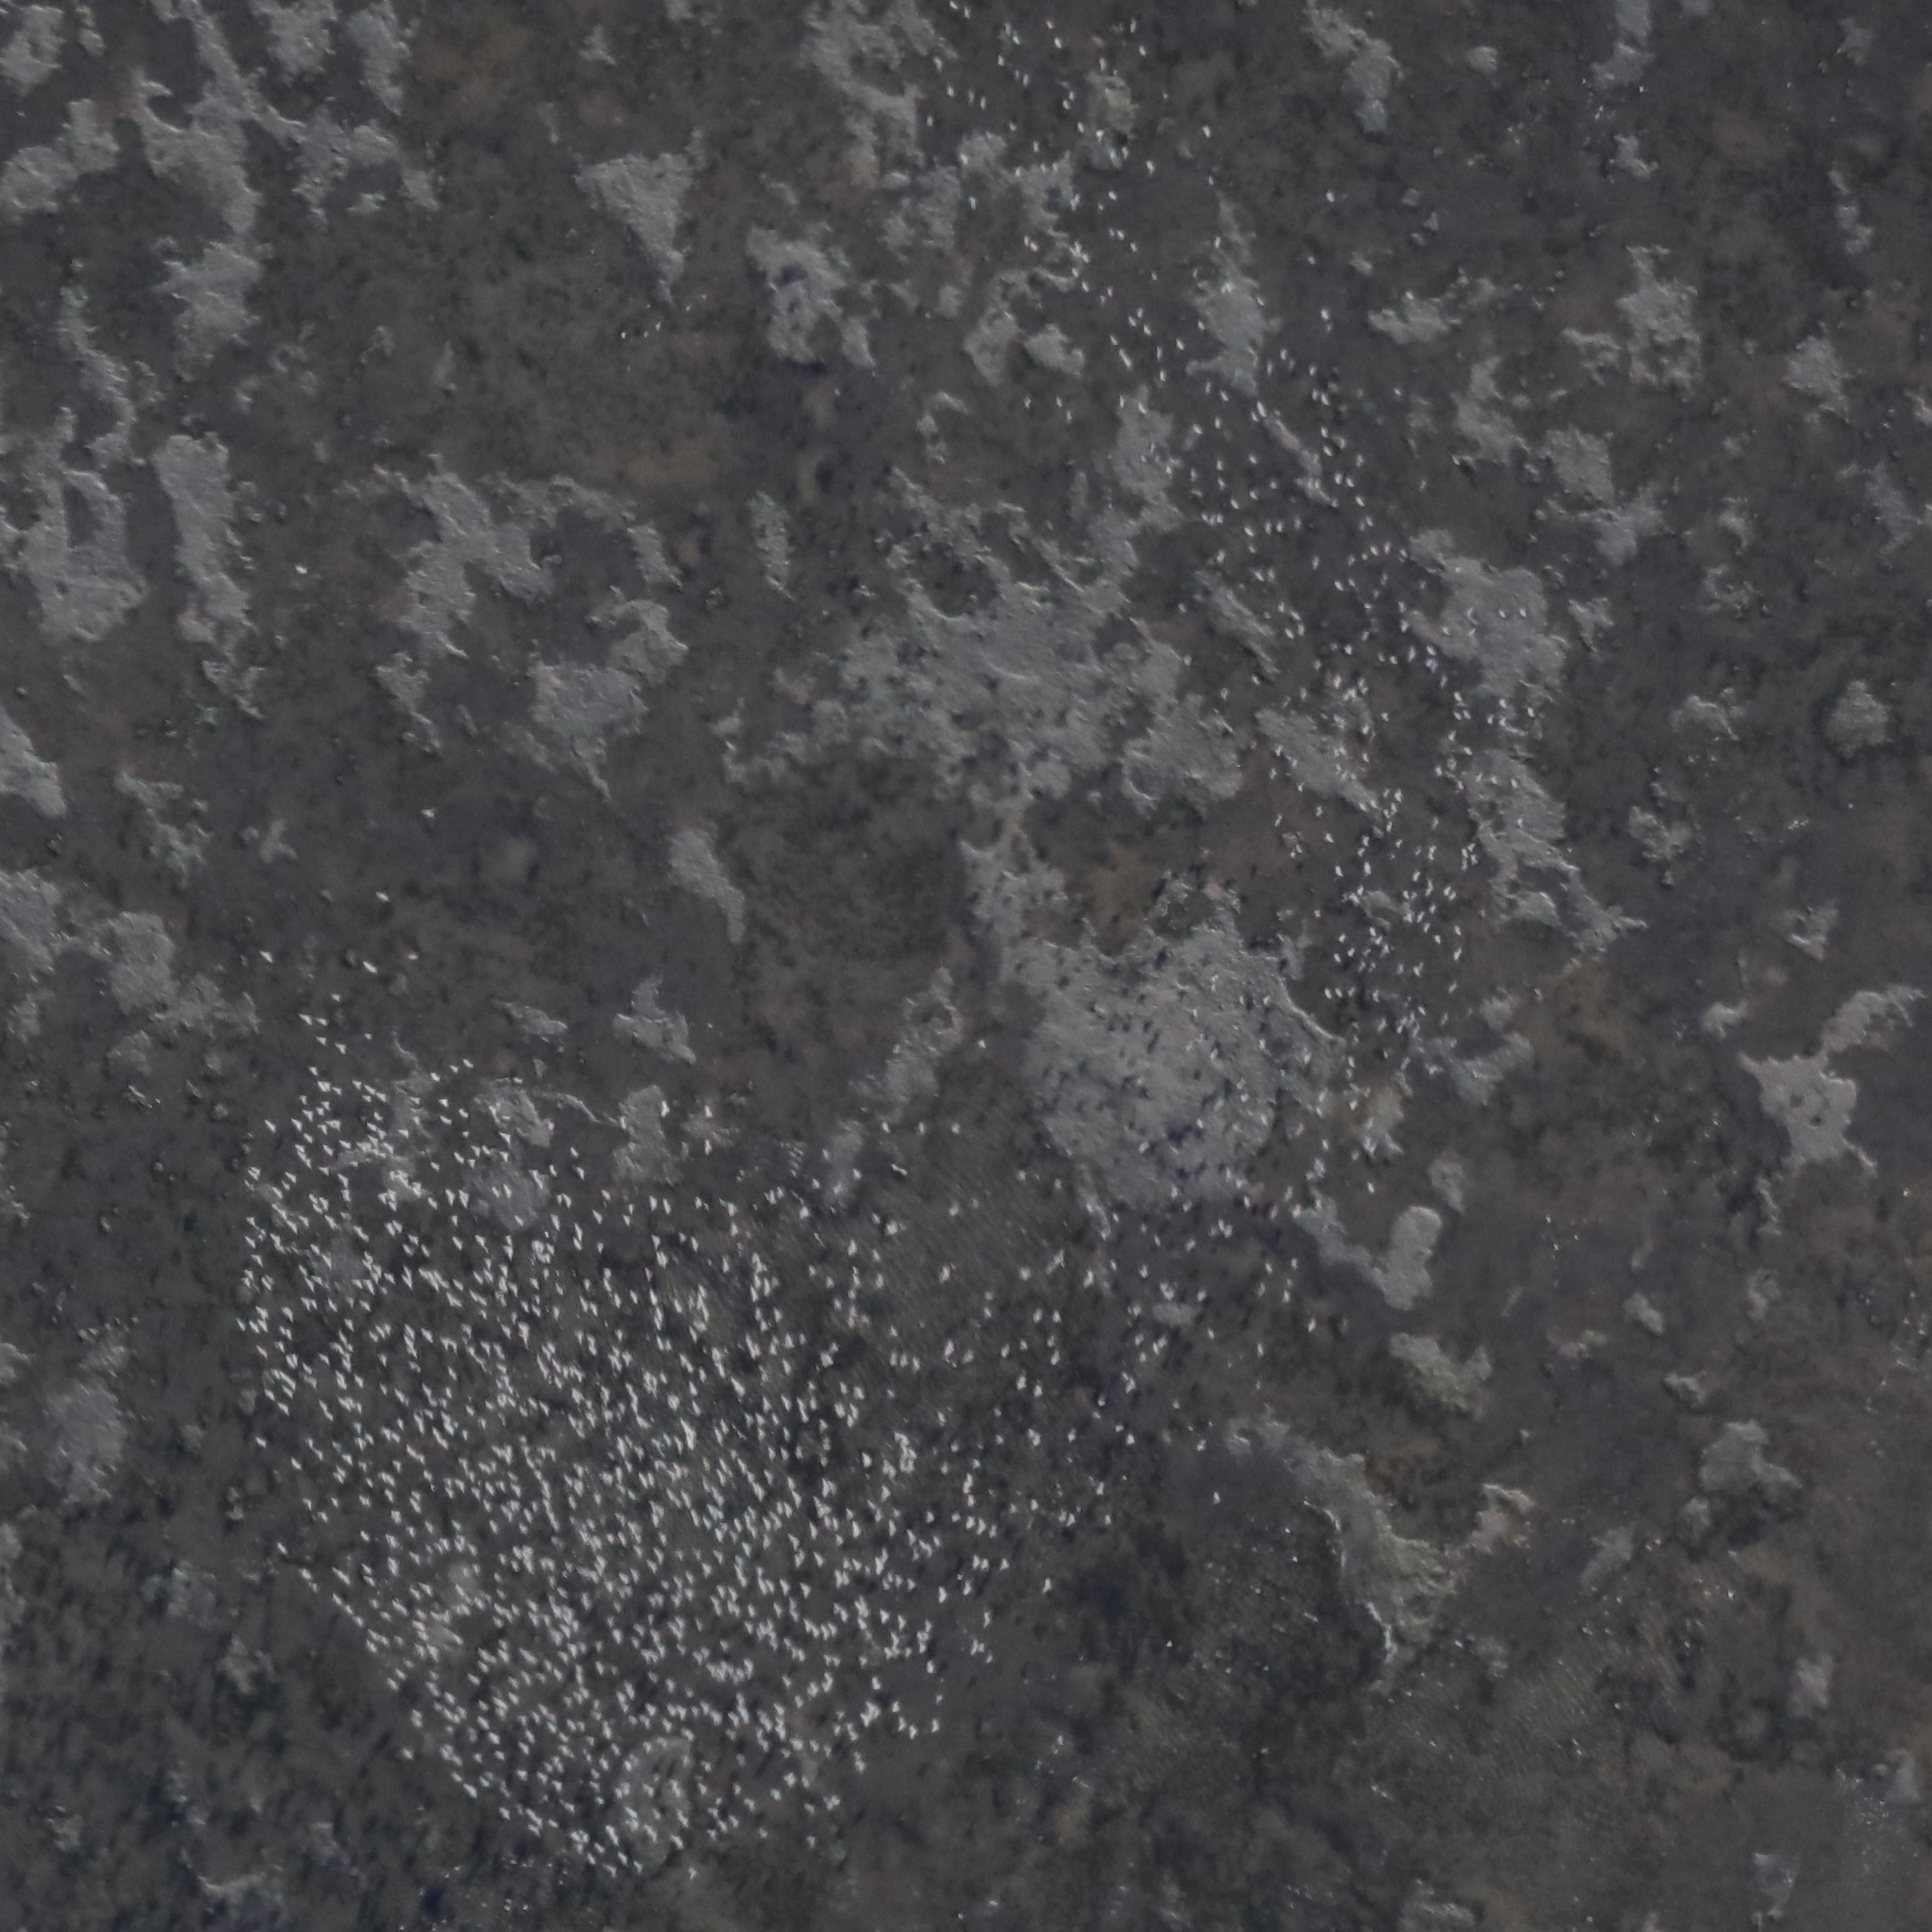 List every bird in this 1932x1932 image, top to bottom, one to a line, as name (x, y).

other bird (949, 4)
other bird (965, 12)
other bird (1049, 24)
other bird (1005, 25)
other bird (1131, 28)
other bird (1016, 45)
other bird (1060, 48)
other bird (1140, 52)
other bird (1001, 63)
other bird (1102, 63)
other bird (938, 66)
other bird (1017, 78)
other bird (1027, 81)
other bird (950, 87)
other bird (1072, 94)
other bird (1167, 97)
other bird (969, 98)
other bird (982, 104)
other bird (1066, 106)
other bird (929, 121)
other bird (1084, 127)
other bird (1011, 130)
other bird (1205, 131)
other bird (1099, 138)
other bird (1034, 147)
other bird (1124, 150)
other bird (1114, 157)
other bird (963, 158)
other bird (1153, 167)
other bird (1058, 168)
other bird (1019, 170)
other bird (1040, 171)
other bird (1211, 180)
other bird (1330, 192)
other bird (1114, 196)
other bird (1075, 201)
other bird (971, 202)
other bird (1103, 210)
other bird (1113, 231)
other bird (1123, 234)
other bird (1025, 240)
other bird (1219, 243)
other bird (1079, 245)
other bird (1133, 249)
other bird (1036, 250)
other bird (1073, 256)
other bird (1087, 257)
other bird (1311, 258)
other bird (1149, 270)
other bird (1080, 273)
other bird (1194, 275)
other bird (1088, 286)
other bird (1227, 288)
other bird (1112, 289)
other bird (1412, 296)
other bird (703, 297)
other bird (1260, 299)
other bird (1102, 303)
other bird (684, 307)
other bird (1142, 310)
other bird (1322, 313)
other bird (927, 315)
other bird (1133, 324)
other bird (657, 326)
other bird (1200, 328)
other bird (1149, 329)
other bird (621, 334)
other bird (644, 334)
other bird (1113, 339)
other bird (1184, 343)
other bird (1162, 351)
other bird (1285, 353)
other bird (1124, 360)
other bird (1252, 361)
other bird (1291, 367)
other bird (1272, 369)
other bird (1311, 371)
other bird (1236, 372)
other bird (1163, 377)
other bird (1254, 386)
other bird (1206, 388)
other bird (838, 392)
other bird (1313, 392)
other bird (1397, 392)
other bird (1225, 397)
other bird (1324, 397)
other bird (1121, 400)
other bird (1058, 402)
other bird (1025, 405)
other bird (1142, 411)
other bird (1262, 411)
other bird (1277, 414)
other bird (1069, 416)
other bird (1223, 420)
other bird (1253, 421)
other bird (1201, 427)
other bird (1325, 431)
other bird (1340, 439)
other bird (1153, 446)
other bird (1327, 451)
other bird (1109, 455)
other bird (1454, 459)
other bird (1143, 460)
other bird (1360, 460)
other bird (1251, 461)
other bird (1222, 466)
other bird (1166, 471)
other bird (1193, 473)
other bird (1335, 479)
other bird (1421, 484)
other bird (1350, 485)
other bird (1277, 487)
other bird (1226, 488)
other bird (1199, 491)
other bird (1356, 496)
other bird (1257, 498)
other bird (1333, 503)
other bird (1238, 505)
other bird (1203, 516)
other bird (1218, 519)
other bird (1302, 522)
other bird (1372, 524)
other bird (1213, 525)
other bird (1359, 526)
other bird (1281, 529)
other bird (1267, 530)
other bird (1246, 532)
other bird (1374, 547)
other bird (1386, 547)
other bird (1253, 548)
other bird (1404, 554)
other bird (1218, 557)
other bird (1364, 557)
other bird (1350, 560)
other bird (1315, 561)
other bird (1458, 570)
other bird (1272, 573)
other bird (1384, 574)
other bird (1255, 577)
other bird (1422, 585)
other bird (1340, 586)
other bird (1356, 586)
other bird (1374, 593)
other bird (1403, 603)
other bird (1283, 607)
other bird (1369, 607)
other bird (1179, 608)
other bird (1474, 612)
other bird (1299, 613)
other bird (1501, 614)
other bird (1525, 614)
other bird (1404, 625)
other bird (1303, 629)
other bird (1475, 633)
other bird (1291, 634)
other bird (1447, 634)
other bird (1369, 635)
other bird (1415, 649)
other bird (1347, 652)
other bird (1433, 652)
other bird (1384, 656)
other bird (1397, 659)
other bird (1187, 661)
other bird (1321, 666)
other bird (1429, 666)
other bird (1439, 671)
other bird (1253, 682)
other bird (1337, 683)
other bird (1361, 684)
other bird (1444, 684)
other bird (1360, 692)
other bird (1458, 693)
other bird (1223, 694)
other bird (1349, 696)
other bird (1306, 697)
other bird (1286, 702)
other bird (1501, 705)
other bird (1214, 709)
other bird (1322, 713)
other bird (1534, 713)
other bird (1459, 716)
other bird (1467, 716)
other bird (1332, 717)
other bird (1341, 717)
other bird (1388, 717)
other bird (1490, 718)
other bird (1504, 722)
other bird (1340, 727)
other bird (1230, 730)
other bird (1367, 732)
other bird (1453, 735)
other bird (1254, 743)
other bird (1277, 749)
other bird (1337, 753)
other bird (1347, 753)
other bird (1469, 753)
other bird (1368, 758)
other bird (1296, 760)
other bird (1336, 767)
other bird (1440, 770)
other bird (1275, 773)
other bird (1345, 776)
other bird (1356, 777)
other bird (1478, 779)
other bird (1494, 782)
other bird (1516, 783)
other bird (1300, 788)
other bird (1460, 788)
other bird (1387, 794)
other bird (1399, 796)
other bird (1363, 805)
other bird (1375, 805)
other bird (1395, 807)
other bird (1319, 814)
other bird (1385, 814)
other bird (430, 815)
other bird (1280, 822)
other bird (1437, 823)
other bird (1517, 824)
other bird (1389, 825)
other bird (1331, 837)
other bird (1366, 838)
other bird (1397, 843)
other bird (1432, 848)
other bird (1471, 848)
other bird (1300, 849)
other bird (1361, 852)
other bird (1419, 852)
other bird (1461, 852)
other bird (1291, 854)
other bird (1392, 854)
other bird (1431, 857)
other bird (1475, 862)
other bird (1466, 865)
other bird (1370, 867)
other bird (1339, 875)
other bird (1419, 877)
other bird (1364, 888)
other bird (1429, 889)
other bird (1446, 893)
other bird (1404, 894)
other bird (384, 895)
other bird (1415, 895)
other bird (1454, 897)
other bird (1355, 898)
other bird (1431, 908)
other bird (1317, 913)
other bird (1424, 913)
other bird (1408, 917)
other bird (1424, 932)
other bird (1457, 932)
other bird (1372, 933)
other bird (1345, 939)
other bird (1436, 941)
other bird (1378, 943)
other bird (1386, 951)
other bird (1369, 953)
other bird (1353, 955)
other bird (1459, 955)
other bird (412, 957)
other bird (267, 958)
other bird (1338, 961)
other bird (1357, 966)
other bird (371, 969)
other bird (1372, 970)
other bird (1401, 972)
other bird (1419, 974)
other bird (1215, 976)
other bird (1452, 990)
other bird (1213, 991)
other bird (1338, 992)
other bird (1353, 992)
other bird (1325, 996)
other bird (1375, 997)
other bird (333, 998)
other bird (1270, 1002)
other bird (1243, 1003)
other bird (1425, 1011)
other bird (1197, 1014)
other bird (1415, 1016)
other bird (1405, 1020)
other bird (1445, 1020)
other bird (307, 1021)
other bird (322, 1022)
other bird (1356, 1024)
other bird (1235, 1027)
other bird (1389, 1029)
other bird (1401, 1031)
other bird (1419, 1033)
other bird (368, 1037)
other bird (319, 1039)
other bird (1202, 1040)
other bird (1360, 1040)
other bird (982, 1044)
other bird (1267, 1045)
other bird (931, 1049)
other bird (1417, 1049)
other bird (342, 1050)
other bird (1386, 1053)
other bird (1215, 1055)
other bird (1352, 1059)
other bird (1306, 1061)
other bird (1407, 1064)
other bird (471, 1067)
other bird (315, 1071)
other bird (455, 1071)
other bird (1434, 1072)
other bird (1349, 1073)
other bird (437, 1076)
other bird (522, 1079)
other bird (331, 1083)
other bird (358, 1084)
other bird (1241, 1085)
other bird (1354, 1087)
other bird (320, 1089)
other bird (372, 1089)
other bird (339, 1092)
other bird (1368, 1094)
other bird (1323, 1097)
other bird (415, 1098)
other bird (304, 1099)
other bird (367, 1100)
other bird (1247, 1100)
other bird (383, 1101)
other bird (326, 1103)
other bird (443, 1103)
other bird (1354, 1103)
other bird (1224, 1104)
other bird (669, 1107)
other bird (862, 1110)
other bird (320, 1111)
other bird (709, 1113)
other bird (311, 1115)
other bird (465, 1115)
other bird (1318, 1115)
other bird (381, 1117)
other bird (1264, 1120)
other bird (418, 1121)
other bird (444, 1122)
other bird (1198, 1122)
other bird (623, 1123)
other bird (1371, 1123)
other bird (299, 1126)
other bird (336, 1126)
other bird (372, 1126)
other bird (552, 1126)
other bird (272, 1127)
other bird (889, 1127)
other bird (920, 1127)
other bird (957, 1129)
other bird (324, 1130)
other bird (1234, 1130)
other bird (384, 1132)
other bird (406, 1133)
other bird (506, 1134)
other bird (1297, 1134)
other bird (308, 1138)
other bird (471, 1139)
other bird (376, 1140)
other bird (1326, 1142)
other bird (1367, 1142)
other bird (346, 1143)
other bird (788, 1143)
other bird (782, 1144)
other bird (358, 1145)
other bird (368, 1145)
other bird (390, 1146)
other bird (1048, 1146)
other bird (302, 1147)
other bird (711, 1147)
other bird (1144, 1149)
other bird (331, 1150)
other bird (1375, 1150)
other bird (479, 1151)
other bird (489, 1151)
other bird (374, 1153)
other bird (574, 1153)
other bird (791, 1153)
other bird (826, 1153)
other bird (1069, 1153)
other bird (801, 1154)
other bird (384, 1155)
other bird (504, 1155)
other bird (1358, 1156)
other bird (302, 1157)
other bird (463, 1157)
other bird (369, 1161)
other bird (1325, 1162)
other bird (310, 1163)
other bird (357, 1163)
other bird (472, 1164)
other bird (796, 1164)
other bird (436, 1166)
other bird (758, 1166)
other bird (901, 1167)
other bird (258, 1170)
other bird (323, 1172)
other bird (534, 1172)
other bird (580, 1172)
other bird (742, 1172)
other bird (793, 1172)
other bird (856, 1172)
other bird (553, 1173)
other bird (1227, 1173)
other bird (1310, 1173)
other bird (392, 1175)
other bird (1035, 1175)
other bird (1022, 1176)
other bird (249, 1177)
other bird (293, 1178)
other bird (343, 1179)
other bird (405, 1180)
other bird (738, 1181)
other bird (816, 1183)
other bird (1370, 1183)
other bird (1058, 1184)
other bird (1240, 1184)
other bird (288, 1185)
other bird (419, 1187)
other bird (538, 1187)
other bird (493, 1191)
other bird (782, 1191)
other bird (838, 1192)
other bird (1174, 1192)
other bird (278, 1193)
other bird (345, 1193)
other bird (509, 1193)
other bird (794, 1193)
other bird (1288, 1193)
other bird (416, 1194)
other bird (395, 1195)
other bird (605, 1195)
other bird (384, 1196)
other bird (450, 1196)
other bird (465, 1196)
other bird (313, 1197)
other bird (774, 1197)
other bird (560, 1198)
other bird (721, 1201)
other bird (801, 1201)
other bird (698, 1202)
other bird (1320, 1202)
other bird (433, 1203)
other bird (567, 1203)
other bird (844, 1203)
other bird (652, 1204)
other bird (955, 1204)
other bird (975, 1204)
other bird (1248, 1204)
other bird (632, 1205)
other bird (395, 1206)
other bird (327, 1207)
other bird (1188, 1207)
other bird (1090, 1208)
other bird (754, 1209)
other bird (731, 1210)
other bird (320, 1211)
other bird (669, 1211)
other bird (834, 1211)
other bird (801, 1213)
other bird (1273, 1213)
other bird (1298, 1213)
other bird (456, 1214)
other bird (600, 1214)
other bird (284, 1215)
other bird (349, 1216)
other bird (875, 1219)
other bird (630, 1220)
other bird (1114, 1220)
other bird (254, 1222)
other bird (332, 1222)
other bird (519, 1222)
other bird (557, 1222)
other bird (1222, 1222)
other bird (306, 1223)
other bird (1008, 1224)
other bird (398, 1225)
other bird (294, 1227)
other bird (892, 1228)
other bird (390, 1230)
other bird (580, 1230)
other bird (734, 1230)
other bird (265, 1231)
other bird (1024, 1231)
other bird (1145, 1231)
other bird (1219, 1232)
other bird (1232, 1232)
other bird (750, 1234)
other bird (547, 1235)
other bird (817, 1235)
other bird (362, 1236)
other bird (1103, 1236)
other bird (276, 1237)
other bird (683, 1238)
other bird (264, 1239)
other bird (415, 1240)
other bird (512, 1240)
other bird (252, 1242)
other bird (482, 1242)
other bird (1044, 1242)
other bird (656, 1243)
other bird (578, 1244)
other bird (1159, 1244)
other bird (697, 1245)
other bird (1196, 1245)
other bird (739, 1246)
other bird (317, 1247)
other bird (459, 1247)
other bird (280, 1249)
other bird (290, 1249)
other bird (539, 1249)
other bird (552, 1249)
other bird (600, 1249)
other bird (853, 1249)
other bird (410, 1250)
other bird (513, 1253)
other bird (425, 1256)
other bird (370, 1257)
other bird (549, 1257)
other bird (740, 1257)
other bird (755, 1257)
other bird (541, 1258)
other bird (875, 1258)
other bird (331, 1259)
other bird (259, 1260)
other bird (489, 1260)
other bird (655, 1260)
other bird (664, 1261)
other bird (1292, 1261)
other bird (708, 1262)
other bird (1060, 1263)
other bird (1113, 1263)
other bird (369, 1265)
other bird (1268, 1266)
other bird (729, 1267)
other bird (761, 1267)
other bird (1050, 1267)
other bird (380, 1268)
other bird (305, 1269)
other bird (508, 1269)
other bird (855, 1269)
other bird (408, 1271)
other bird (948, 1271)
other bird (1145, 1271)
other bird (607, 1272)
other bird (251, 1273)
other bird (549, 1273)
other bird (1029, 1273)
other bird (424, 1274)
other bird (441, 1274)
other bird (816, 1274)
other bird (376, 1275)
other bird (432, 1275)
other bird (650, 1275)
other bird (494, 1276)
other bird (390, 1278)
other bird (318, 1279)
other bird (480, 1280)
other bird (758, 1280)
other bird (246, 1281)
other bird (359, 1281)
other bird (407, 1281)
other bird (1091, 1281)
other bird (778, 1282)
other bird (448, 1283)
other bird (506, 1283)
other bird (589, 1283)
other bird (858, 1283)
other bird (536, 1284)
other bird (830, 1284)
other bird (881, 1284)
other bird (1292, 1284)
other bird (266, 1285)
other bird (459, 1285)
other bird (608, 1285)
other bird (1165, 1285)
other bird (310, 1286)
other bird (371, 1286)
other bird (1262, 1286)
other bird (258, 1287)
other bird (439, 1288)
other bird (767, 1289)
other bird (560, 1290)
other bird (381, 1291)
other bird (518, 1291)
other bird (703, 1291)
other bird (989, 1292)
other bird (1203, 1292)
other bird (500, 1293)
other bird (856, 1294)
other bird (755, 1296)
other bird (538, 1297)
other bird (1284, 1297)
other bird (353, 1298)
other bird (475, 1298)
other bird (654, 1299)
other bird (451, 1300)
other bird (616, 1300)
other bird (634, 1300)
other bird (485, 1301)
other bird (1169, 1301)
other bird (689, 1302)
other bird (842, 1302)
other bird (315, 1303)
other bird (698, 1303)
other bird (306, 1304)
other bird (460, 1304)
other bird (507, 1304)
other bird (581, 1304)
other bird (334, 1305)
other bird (525, 1305)
other bird (365, 1308)
other bird (679, 1308)
other bird (1137, 1309)
other bird (593, 1310)
other bird (855, 1310)
other bird (537, 1312)
other bird (554, 1312)
other bird (988, 1312)
other bird (265, 1313)
other bird (758, 1313)
other bird (1040, 1313)
other bird (288, 1314)
other bird (518, 1314)
other bird (707, 1314)
other bird (485, 1315)
other bird (659, 1316)
other bird (777, 1317)
other bird (1057, 1318)
other bird (865, 1319)
other bird (922, 1322)
other bird (853, 1323)
other bird (244, 1324)
other bird (351, 1324)
other bird (702, 1324)
other bird (1309, 1324)
other bird (526, 1325)
other bird (257, 1326)
other bird (267, 1326)
other bird (390, 1326)
other bird (892, 1327)
other bird (659, 1328)
other bird (380, 1329)
other bird (762, 1329)
other bird (413, 1330)
other bird (282, 1331)
other bird (471, 1331)
other bird (511, 1331)
other bird (1211, 1332)
other bird (427, 1334)
other bird (621, 1335)
other bird (343, 1336)
other bird (374, 1336)
other bird (696, 1337)
other bird (292, 1338)
other bird (579, 1338)
other bird (1140, 1338)
other bird (801, 1339)
other bird (528, 1340)
other bird (594, 1340)
other bird (778, 1340)
other bird (410, 1341)
other bird (658, 1341)
other bird (446, 1342)
other bird (1163, 1342)
other bird (457, 1343)
other bird (498, 1344)
other bird (790, 1344)
other bird (281, 1345)
other bird (488, 1346)
other bird (555, 1346)
other bird (671, 1346)
other bird (1024, 1346)
other bird (1048, 1346)
other bird (339, 1347)
other bird (350, 1348)
other bird (618, 1349)
other bird (750, 1349)
other bird (834, 1349)
other bird (263, 1350)
other bird (760, 1350)
other bird (949, 1350)
other bird (1154, 1350)
other bird (774, 1351)
other bird (1262, 1351)
other bird (594, 1352)
other bird (415, 1354)
other bird (474, 1354)
other bird (546, 1354)
other bird (716, 1354)
other bird (1008, 1354)
other bird (348, 1356)
other bird (502, 1356)
other bird (628, 1356)
other bird (972, 1359)
other bird (1138, 1359)
other bird (325, 1360)
other bird (384, 1360)
other bird (681, 1360)
other bird (290, 1361)
other bird (540, 1362)
other bird (893, 1362)
other bird (618, 1363)
other bird (907, 1363)
other bird (1059, 1363)
other bird (559, 1364)
other bird (828, 1364)
other bird (482, 1365)
other bird (954, 1365)
other bird (349, 1367)
other bird (308, 1368)
other bird (786, 1368)
other bird (920, 1368)
other bird (419, 1369)
other bird (506, 1369)
other bird (690, 1369)
other bird (545, 1372)
other bird (276, 1373)
other bird (567, 1373)
other bird (722, 1373)
other bird (453, 1375)
other bird (284, 1376)
other bird (340, 1376)
other bird (661, 1376)
other bird (705, 1376)
other bird (1126, 1376)
other bird (580, 1377)
other bird (648, 1377)
other bird (766, 1377)
other bird (508, 1378)
other bird (293, 1379)
other bird (359, 1380)
other bird (814, 1381)
other bird (315, 1383)
other bird (657, 1383)
other bird (1027, 1383)
other bird (561, 1384)
other bird (500, 1385)
other bird (1259, 1385)
other bird (342, 1386)
other bird (511, 1386)
other bird (843, 1387)
other bird (630, 1388)
other bird (647, 1388)
other bird (690, 1389)
other bird (384, 1390)
other bird (450, 1390)
other bird (738, 1390)
other bird (270, 1392)
other bird (1041, 1392)
other bird (289, 1393)
other bird (429, 1393)
other bird (656, 1393)
other bird (893, 1393)
other bird (400, 1394)
other bird (608, 1394)
other bird (862, 1394)
other bird (1133, 1394)
other bird (635, 1396)
other bird (575, 1397)
other bird (515, 1398)
other bird (505, 1399)
other bird (341, 1400)
other bird (352, 1400)
other bird (406, 1402)
other bird (606, 1402)
other bird (676, 1402)
other bird (1104, 1402)
other bird (434, 1403)
other bird (447, 1403)
other bird (534, 1403)
other bird (590, 1403)
other bird (787, 1403)
other bird (806, 1403)
other bird (491, 1404)
other bird (622, 1404)
other bird (769, 1404)
other bird (818, 1404)
other bird (1177, 1405)
other bird (323, 1406)
other bird (842, 1407)
other bird (286, 1408)
other bird (362, 1408)
other bird (471, 1408)
other bird (635, 1408)
other bird (547, 1409)
other bird (611, 1410)
other bird (696, 1410)
other bird (949, 1410)
other bird (433, 1413)
other bird (522, 1413)
other bird (1000, 1413)
other bird (856, 1414)
other bird (446, 1415)
other bird (608, 1415)
other bird (618, 1415)
other bird (840, 1416)
other bird (418, 1417)
other bird (753, 1417)
other bird (941, 1417)
other bird (331, 1418)
other bird (808, 1418)
other bird (572, 1419)
other bird (639, 1419)
other bird (505, 1420)
other bird (764, 1420)
other bird (592, 1421)
other bird (684, 1421)
other bird (777, 1421)
other bird (905, 1421)
other bird (1098, 1421)
other bird (401, 1422)
other bird (457, 1423)
other bird (583, 1423)
other bird (482, 1424)
other bird (849, 1424)
other bird (648, 1426)
other bird (824, 1426)
other bird (357, 1428)
other bird (449, 1429)
other bird (610, 1429)
other bird (726, 1429)
other bird (1117, 1430)
other bird (422, 1432)
other bird (690, 1432)
other bird (1028, 1432)
other bird (390, 1433)
other bird (584, 1433)
other bird (789, 1434)
other bird (468, 1436)
other bird (766, 1437)
other bird (897, 1437)
other bird (370, 1438)
other bird (436, 1438)
other bird (670, 1438)
other bird (634, 1439)
other bird (1071, 1439)
other bird (400, 1440)
other bird (907, 1440)
other bird (1131, 1440)
other bird (1005, 1441)
other bird (263, 1442)
other bird (525, 1442)
other bird (656, 1442)
other bird (624, 1443)
other bird (721, 1443)
other bird (960, 1443)
other bird (310, 1444)
other bird (829, 1444)
other bird (1038, 1444)
other bird (693, 1445)
other bird (341, 1446)
other bird (364, 1446)
other bird (447, 1446)
other bird (681, 1448)
other bird (983, 1449)
other bird (1200, 1449)
other bird (410, 1450)
other bird (510, 1450)
other bird (934, 1450)
other bird (663, 1451)
other bird (499, 1452)
other bird (531, 1452)
other bird (544, 1452)
other bird (644, 1452)
other bird (903, 1452)
other bird (913, 1453)
other bird (320, 1454)
other bird (633, 1454)
other bird (736, 1454)
other bird (772, 1454)
other bird (784, 1455)
other bird (802, 1455)
other bird (351, 1456)
other bird (868, 1456)
other bird (554, 1457)
other bird (618, 1457)
other bird (824, 1458)
other bird (425, 1461)
other bird (1070, 1462)
other bird (399, 1464)
other bird (511, 1464)
other bird (532, 1464)
other bird (657, 1464)
other bird (727, 1464)
other bird (303, 1465)
other bird (498, 1465)
other bird (470, 1466)
other bird (486, 1466)
other bird (630, 1466)
other bird (668, 1466)
other bird (709, 1466)
other bird (745, 1466)
other bird (902, 1466)
other bird (366, 1467)
other bird (886, 1468)
other bird (913, 1469)
other bird (945, 1469)
other bird (980, 1469)
other bird (678, 1470)
other bird (346, 1471)
other bird (583, 1471)
other bird (537, 1474)
other bird (688, 1474)
other bird (750, 1474)
other bird (382, 1475)
other bird (431, 1475)
other bird (624, 1475)
other bird (895, 1475)
other bird (867, 1476)
other bird (474, 1478)
other bird (512, 1478)
other bird (971, 1478)
other bird (1127, 1478)
other bird (370, 1479)
other bird (613, 1479)
other bird (656, 1479)
other bird (673, 1479)
other bird (773, 1479)
other bird (1093, 1479)
other bird (394, 1480)
other bird (450, 1480)
other bird (645, 1480)
other bird (725, 1480)
other bird (342, 1481)
other bird (546, 1481)
other bird (570, 1481)
other bird (1057, 1485)
other bird (705, 1486)
other bird (435, 1487)
other bird (626, 1487)
other bird (752, 1487)
other bird (794, 1487)
other bird (1102, 1487)
other bird (465, 1488)
other bird (827, 1488)
other bird (504, 1489)
other bird (581, 1489)
other bird (966, 1490)
other bird (836, 1491)
other bird (391, 1492)
other bird (493, 1492)
other bird (991, 1492)
other bird (418, 1493)
other bird (518, 1493)
other bird (549, 1493)
other bird (1018, 1493)
other bird (763, 1494)
other bird (884, 1494)
other bird (448, 1495)
other bird (481, 1495)
other bird (634, 1495)
other bird (688, 1495)
other bird (1060, 1495)
other bird (606, 1496)
other bird (1212, 1496)
other bird (672, 1497)
other bird (721, 1499)
other bird (797, 1500)
other bird (972, 1500)
other bird (370, 1501)
other bird (334, 1502)
other bird (820, 1502)
other bird (491, 1503)
other bird (871, 1503)
other bird (311, 1504)
other bird (549, 1504)
other bird (576, 1504)
other bird (1031, 1504)
other bird (655, 1505)
other bird (682, 1505)
other bird (518, 1506)
other bird (418, 1507)
other bird (537, 1507)
other bird (1014, 1508)
other bird (779, 1509)
other bird (1080, 1511)
other bird (877, 1512)
other bird (896, 1512)
other bird (555, 1513)
other bird (725, 1513)
other bird (755, 1513)
other bird (792, 1513)
other bird (822, 1513)
other bird (713, 1514)
other bird (853, 1515)
other bird (1061, 1515)
other bird (509, 1516)
other bird (662, 1516)
other bird (955, 1516)
other bird (933, 1517)
other bird (399, 1518)
other bird (747, 1518)
other bird (326, 1519)
other bird (530, 1519)
other bird (699, 1519)
other bird (708, 1520)
other bird (595, 1521)
other bird (829, 1521)
other bird (1075, 1521)
other bird (624, 1522)
other bird (1109, 1522)
other bird (456, 1524)
other bird (560, 1524)
other bird (740, 1524)
other bird (969, 1524)
other bird (659, 1525)
other bird (725, 1525)
other bird (777, 1525)
other bird (896, 1525)
other bird (433, 1526)
other bird (769, 1526)
other bird (836, 1526)
other bird (496, 1528)
other bird (634, 1528)
other bird (860, 1530)
other bird (815, 1531)
other bird (981, 1531)
other bird (753, 1532)
other bird (996, 1532)
other bird (414, 1533)
other bird (522, 1533)
other bird (367, 1534)
other bird (583, 1534)
other bird (737, 1537)
other bird (914, 1537)
other bird (644, 1538)
other bird (722, 1538)
other bird (461, 1539)
other bird (625, 1539)
other bird (667, 1540)
other bird (796, 1540)
other bird (840, 1540)
other bird (600, 1541)
other bird (614, 1541)
other bird (396, 1542)
other bird (447, 1542)
other bird (770, 1542)
other bird (942, 1545)
other bird (460, 1547)
other bird (749, 1549)
other bird (283, 1550)
other bird (430, 1550)
other bird (474, 1551)
other bird (531, 1551)
other bird (589, 1551)
other bird (637, 1551)
other bird (442, 1552)
other bird (517, 1552)
other bird (930, 1552)
other bird (701, 1553)
other bird (888, 1553)
other bird (664, 1554)
other bird (682, 1555)
other bird (917, 1555)
other bird (803, 1556)
other bird (721, 1557)
other bird (395, 1559)
other bird (504, 1559)
other bird (740, 1559)
other bird (820, 1559)
other bird (879, 1560)
other bird (416, 1562)
other bird (553, 1562)
other bird (531, 1563)
other bird (600, 1563)
other bird (848, 1563)
other bird (858, 1564)
other bird (972, 1564)
other bird (366, 1565)
other bird (802, 1565)
other bird (1003, 1565)
other bird (517, 1566)
other bird (541, 1566)
other bird (567, 1566)
other bird (477, 1568)
other bird (651, 1568)
other bird (988, 1568)
other bird (709, 1569)
other bird (738, 1569)
other bird (394, 1570)
other bird (583, 1570)
other bird (764, 1570)
other bird (867, 1570)
other bird (599, 1571)
other bird (336, 1575)
other bird (310, 1576)
other bird (463, 1576)
other bird (499, 1576)
other bird (566, 1576)
other bird (638, 1576)
other bird (695, 1577)
other bird (963, 1577)
other bird (836, 1578)
other bird (746, 1579)
other bird (890, 1579)
other bird (554, 1580)
other bird (595, 1580)
other bird (625, 1580)
other bird (901, 1580)
other bird (686, 1582)
other bird (348, 1583)
other bird (370, 1583)
other bird (612, 1584)
other bird (766, 1584)
other bird (789, 1584)
other bird (667, 1585)
other bird (1049, 1585)
other bird (846, 1587)
other bird (431, 1588)
other bird (774, 1588)
other bird (914, 1588)
other bird (809, 1589)
other bird (317, 1590)
other bird (416, 1590)
other bird (567, 1590)
other bird (723, 1591)
other bird (943, 1591)
other bird (971, 1591)
other bird (463, 1592)
other bird (630, 1592)
other bird (734, 1594)
other bird (622, 1595)
other bird (693, 1595)
other bird (505, 1596)
other bird (473, 1600)
other bird (589, 1600)
other bird (664, 1600)
other bird (712, 1600)
other bird (339, 1601)
other bird (491, 1601)
other bird (556, 1601)
other bird (374, 1602)
other bird (681, 1602)
other bird (652, 1603)
other bird (794, 1603)
other bird (483, 1604)
other bird (779, 1604)
other bird (535, 1605)
other bird (621, 1605)
other bird (732, 1605)
other bird (859, 1605)
other bird (403, 1606)
other bird (500, 1607)
other bird (521, 1608)
other bird (560, 1608)
other bird (756, 1608)
other bird (839, 1608)
other bird (867, 1609)
other bird (352, 1610)
other bird (571, 1610)
other bird (741, 1610)
other bird (427, 1613)
other bird (471, 1613)
other bird (721, 1615)
other bird (795, 1615)
other bird (386, 1617)
other bird (511, 1617)
other bird (882, 1617)
other bird (441, 1618)
other bird (536, 1618)
other bird (990, 1618)
other bird (420, 1619)
other bird (655, 1619)
other bird (567, 1620)
other bird (774, 1620)
other bird (845, 1620)
other bird (361, 1621)
other bird (901, 1621)
other bird (682, 1622)
other bird (930, 1622)
other bird (499, 1626)
other bird (581, 1626)
other bird (701, 1626)
other bird (835, 1626)
other bird (551, 1627)
other bird (615, 1627)
other bird (802, 1627)
other bird (638, 1628)
other bird (863, 1628)
other bird (567, 1629)
other bird (671, 1629)
other bird (751, 1630)
other bird (765, 1630)
other bird (427, 1631)
other bird (815, 1632)
other bird (823, 1633)
other bird (378, 1634)
other bird (559, 1634)
other bird (657, 1634)
other bird (922, 1634)
other bird (678, 1637)
other bird (775, 1638)
other bird (622, 1639)
other bird (758, 1639)
other bird (403, 1640)
other bird (463, 1640)
other bird (785, 1642)
other bird (898, 1642)
other bird (504, 1644)
other bird (636, 1644)
other bird (924, 1645)
other bird (973, 1645)
other bird (371, 1646)
other bird (587, 1646)
other bird (723, 1646)
other bird (774, 1646)
other bird (983, 1646)
other bird (389, 1647)
other bird (421, 1647)
other bird (605, 1647)
other bird (663, 1647)
other bird (574, 1650)
other bird (685, 1650)
other bird (911, 1650)
other bird (707, 1651)
other bird (898, 1651)
other bird (434, 1652)
other bird (646, 1652)
other bird (522, 1653)
other bird (790, 1653)
other bird (485, 1654)
other bird (800, 1654)
other bird (885, 1654)
other bird (509, 1656)
other bird (696, 1657)
other bird (657, 1658)
other bird (990, 1658)
other bird (534, 1659)
other bird (568, 1659)
other bird (827, 1659)
other bird (496, 1660)
other bird (721, 1663)
other bird (547, 1664)
other bird (864, 1664)
other bird (482, 1665)
other bird (750, 1665)
other bird (839, 1665)
other bird (601, 1666)
other bird (615, 1666)
other bird (410, 1667)
other bird (731, 1667)
other bird (933, 1667)
other bird (711, 1669)
other bird (579, 1670)
other bird (739, 1671)
other bird (559, 1673)
other bird (435, 1675)
other bird (723, 1675)
other bird (404, 1676)
other bird (751, 1677)
other bird (827, 1678)
other bird (473, 1679)
other bird (531, 1680)
other bird (542, 1680)
other bird (658, 1680)
other bird (735, 1680)
other bird (787, 1680)
other bird (580, 1681)
other bird (516, 1682)
other bird (629, 1682)
other bird (392, 1684)
other bird (875, 1684)
other bird (814, 1688)
other bird (828, 1688)
other bird (434, 1690)
other bird (591, 1690)
other bird (694, 1691)
other bird (635, 1692)
other bird (672, 1692)
other bird (623, 1694)
other bird (582, 1695)
other bird (809, 1695)
other bird (943, 1695)
other bird (519, 1698)
other bird (740, 1698)
other bird (799, 1698)
other bird (573, 1701)
other bird (871, 1701)
other bird (450, 1703)
other bird (504, 1704)
other bird (598, 1704)
other bird (625, 1704)
other bird (440, 1705)
other bird (486, 1705)
other bird (648, 1705)
other bird (897, 1705)
other bird (708, 1706)
other bird (673, 1708)
other bird (544, 1710)
other bird (878, 1710)
other bird (841, 1711)
other bird (463, 1714)
other bird (687, 1714)
other bird (696, 1714)
other bird (781, 1714)
other bird (415, 1715)
other bird (599, 1715)
other bird (748, 1716)
other bird (450, 1717)
other bird (505, 1717)
other bird (764, 1717)
other bird (554, 1718)
other bird (719, 1718)
other bird (525, 1719)
other bird (538, 1719)
other bird (637, 1719)
other bird (576, 1720)
other bird (869, 1720)
other bird (903, 1720)
other bird (778, 1721)
other bird (940, 1722)
other bird (458, 1723)
other bird (738, 1723)
other bird (487, 1724)
other bird (667, 1726)
other bird (770, 1726)
other bird (837, 1726)
other bird (850, 1726)
other bird (584, 1727)
other bird (411, 1728)
other bird (554, 1728)
other bird (650, 1729)
other bird (607, 1730)
other bird (914, 1730)
other bird (759, 1731)
other bird (687, 1733)
other bird (535, 1734)
other bird (475, 1735)
other bird (733, 1735)
other bird (778, 1735)
other bird (564, 1736)
other bird (595, 1738)
other bird (497, 1739)
other bird (852, 1739)
other bird (663, 1740)
other bird (1058, 1740)
other bird (770, 1745)
other bird (799, 1745)
other bird (525, 1747)
other bird (647, 1747)
other bird (449, 1748)
other bird (815, 1748)
other bird (833, 1752)
other bird (857, 1753)
other bird (497, 1754)
other bird (619, 1754)
other bird (788, 1754)
other bird (592, 1755)
other bird (444, 1756)
other bird (570, 1756)
other bird (408, 1757)
other bird (478, 1757)
other bird (458, 1758)
other bird (741, 1758)
other bird (560, 1759)
other bird (606, 1759)
other bird (688, 1760)
other bird (634, 1761)
other bird (709, 1761)
other bird (862, 1764)
other bird (624, 1769)
other bird (547, 1770)
other bird (560, 1771)
other bird (492, 1773)
other bird (596, 1773)
other bird (523, 1777)
other bird (457, 1778)
other bird (659, 1778)
other bird (550, 1780)
other bird (788, 1780)
other bird (488, 1782)
other bird (807, 1782)
other bird (675, 1783)
other bird (598, 1784)
other bird (562, 1785)
other bird (627, 1785)
other bird (705, 1787)
other bird (739, 1789)
other bird (649, 1790)
other bird (475, 1794)
other bird (617, 1794)
other bird (677, 1794)
other bird (775, 1794)
other bird (506, 1795)
other bird (836, 1796)
other bird (721, 1797)
other bird (574, 1802)
other bird (605, 1802)
other bird (750, 1804)
other bird (825, 1806)
other bird (714, 1808)
other bird (635, 1809)
other bird (810, 1809)
other bird (518, 1810)
other bird (533, 1811)
other bird (658, 1811)
other bird (507, 1815)
other bird (677, 1815)
other bird (741, 1819)
other bird (539, 1821)
other bird (688, 1821)
other bird (555, 1822)
other bird (635, 1824)
other bird (724, 1826)
other bird (759, 1828)
other bird (652, 1830)
other bird (536, 1831)
other bird (611, 1831)
other bird (573, 1834)
other bird (586, 1835)
other bird (710, 1835)
other bird (680, 1840)
other bird (815, 1841)
other bird (581, 1845)
other bird (602, 1845)
other bird (618, 1845)
other bird (593, 1858)
other bird (622, 1861)
other bird (644, 1868)
other bird (611, 1872)
other bird (692, 1875)